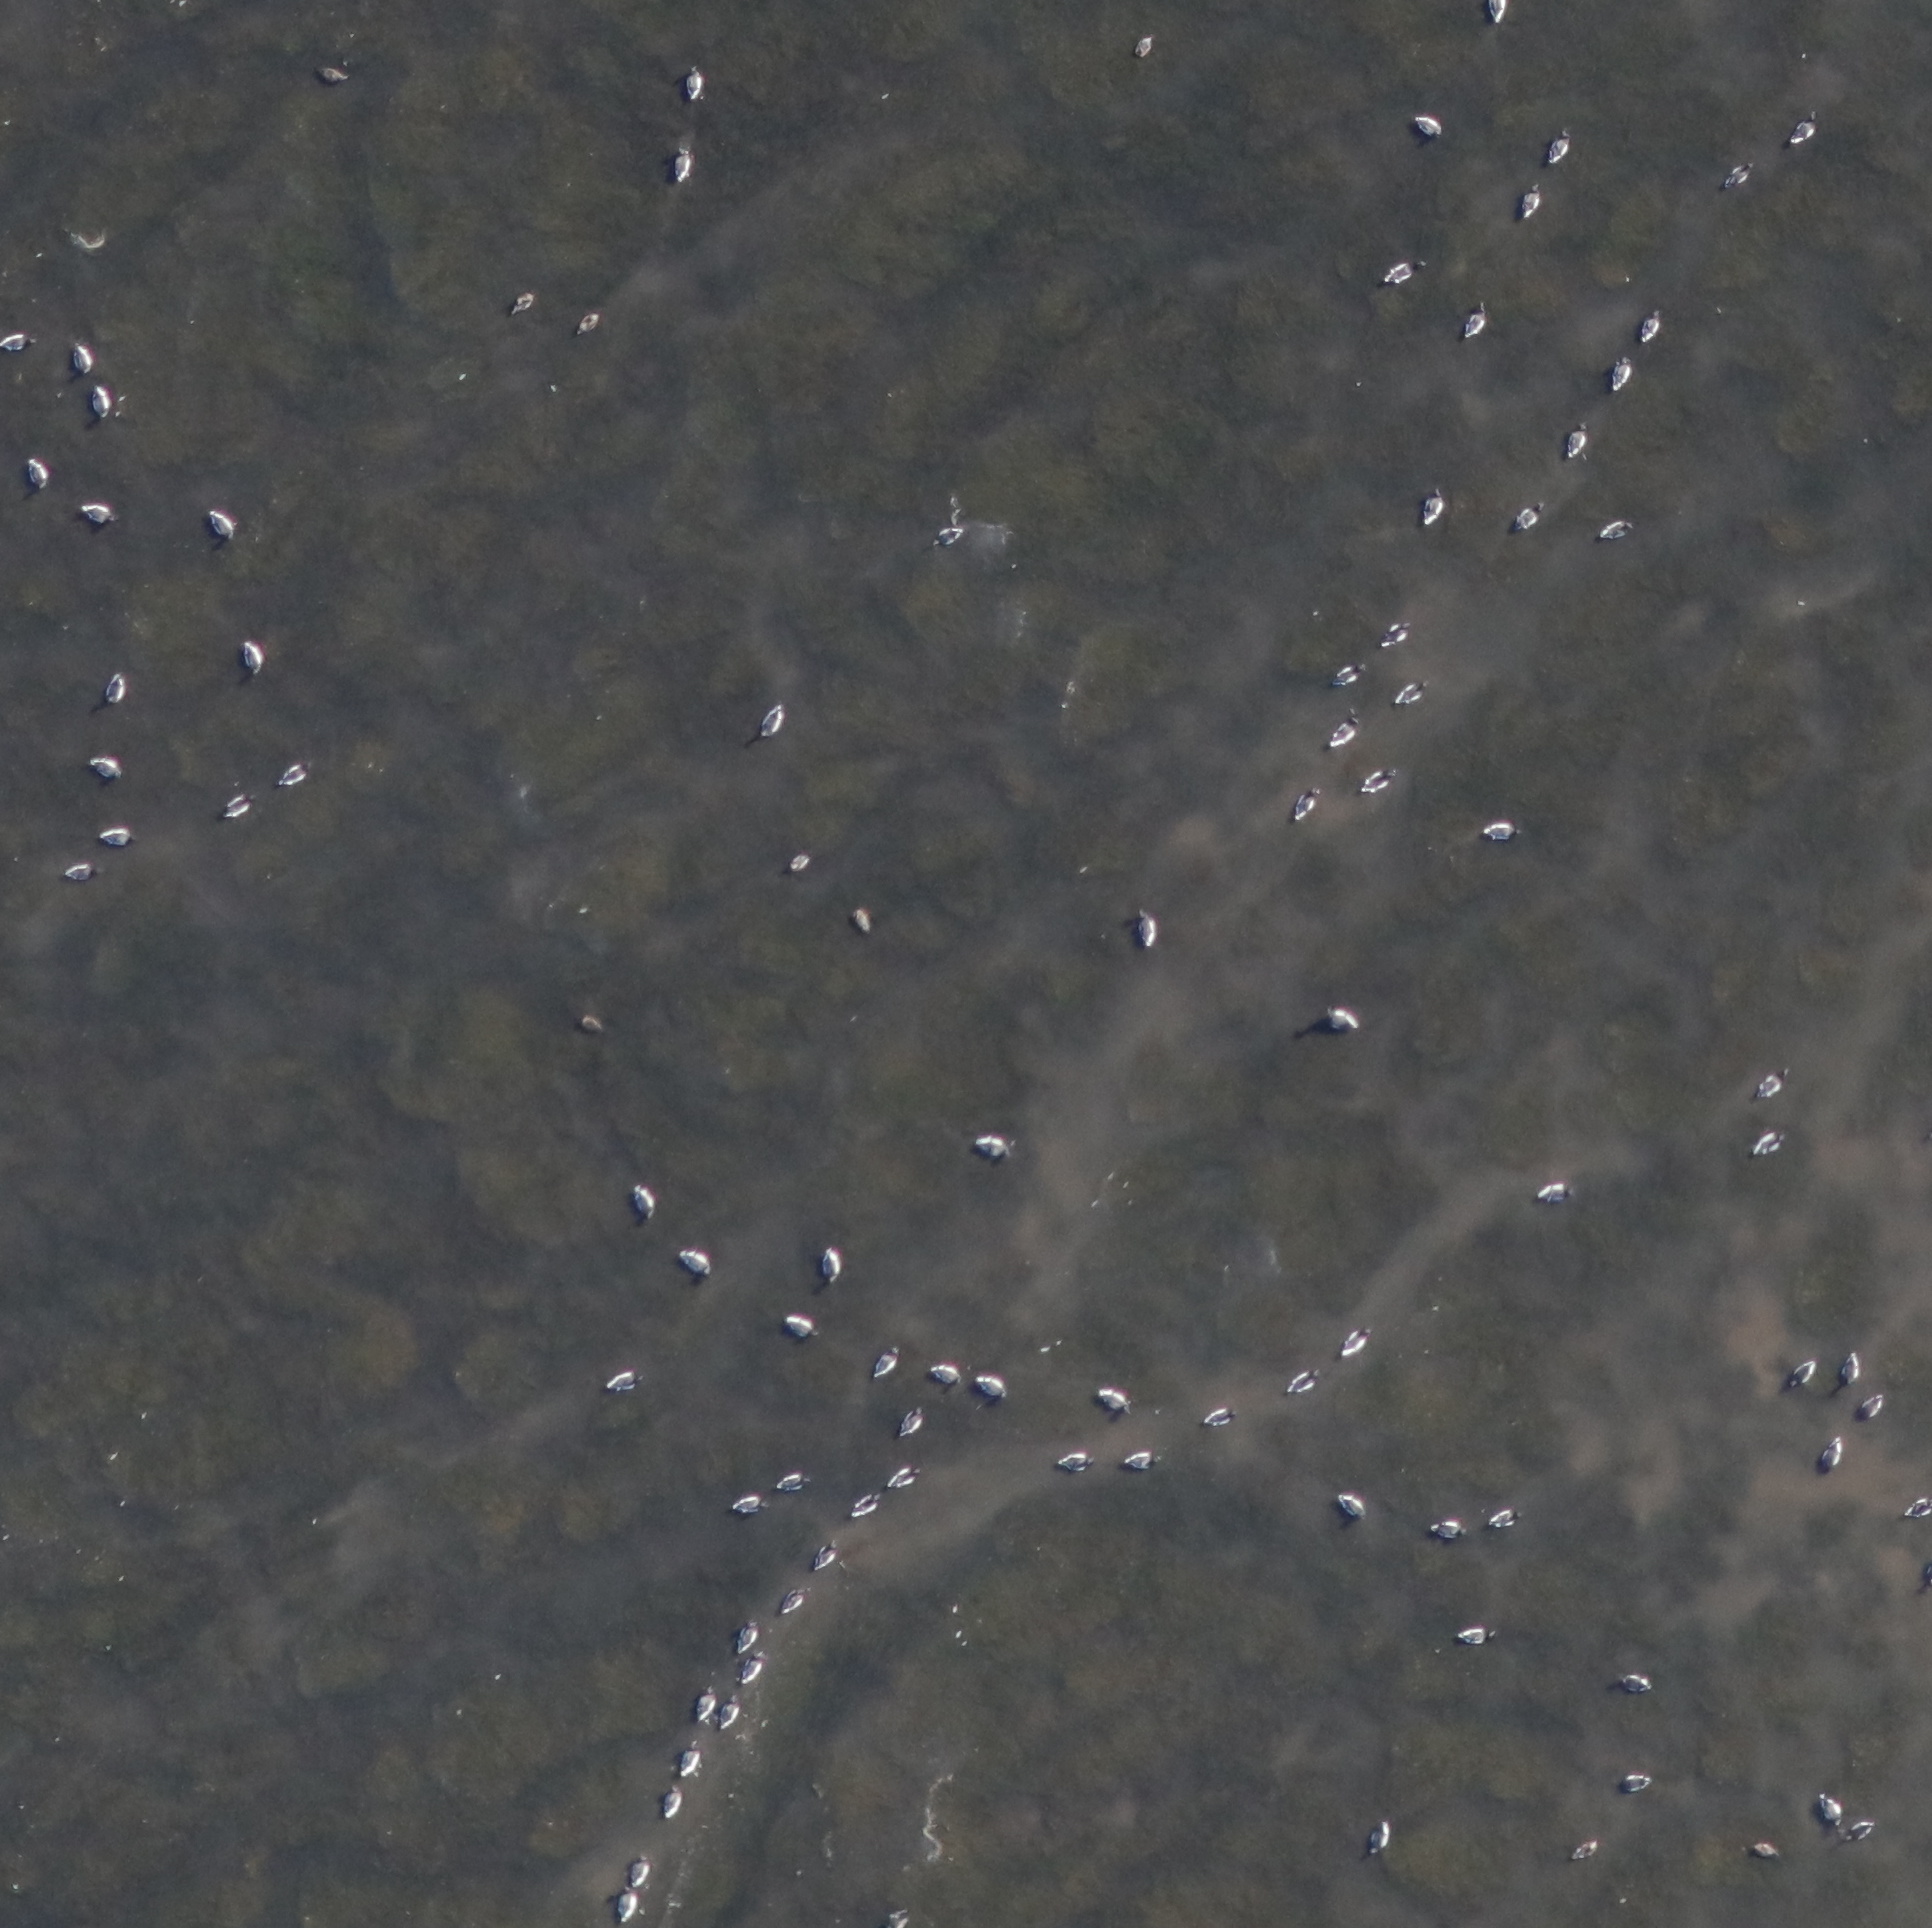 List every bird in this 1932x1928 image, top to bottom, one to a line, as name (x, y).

brant (1495, 1)
other bird (1144, 48)
brant (332, 74)
brant (693, 82)
brant (1431, 125)
brant (1801, 131)
brant (1557, 148)
brant (685, 168)
brant (1736, 179)
brant (1531, 201)
brant (1400, 273)
other bird (521, 301)
other bird (588, 322)
brant (1654, 323)
brant (1473, 326)
brant (16, 342)
brant (80, 366)
brant (1621, 373)
brant (96, 399)
brant (1580, 442)
brant (40, 472)
brant (1434, 508)
brant (98, 515)
brant (1527, 518)
brant (220, 526)
brant (1613, 530)
brant (947, 535)
brant (1390, 638)
brant (252, 660)
brant (1345, 672)
brant (114, 692)
brant (1412, 693)
brant (770, 722)
brant (1350, 734)
brant (105, 764)
brant (292, 775)
brant (1374, 782)
brant (231, 807)
brant (1300, 808)
brant (1500, 831)
brant (116, 837)
other bird (799, 864)
brant (82, 875)
other bird (862, 923)
brant (1148, 926)
other bird (593, 1020)
brant (1341, 1020)
brant (1768, 1094)
brant (1764, 1145)
brant (997, 1146)
brant (1551, 1193)
brant (644, 1203)
brant (832, 1263)
brant (697, 1264)
brant (799, 1328)
brant (1358, 1343)
brant (890, 1362)
brant (1850, 1370)
brant (1804, 1374)
brant (946, 1378)
brant (1309, 1378)
brant (624, 1381)
brant (992, 1386)
brant (1114, 1400)
brant (1869, 1409)
brant (1215, 1419)
brant (913, 1422)
brant (1829, 1456)
brant (1144, 1460)
brant (1075, 1462)
brant (908, 1475)
brant (791, 1483)
brant (867, 1505)
brant (749, 1507)
brant (1352, 1508)
brant (1921, 1511)
brant (1509, 1514)
brant (1449, 1531)
brant (825, 1557)
brant (788, 1601)
brant (1475, 1633)
brant (749, 1637)
brant (758, 1671)
brant (1632, 1683)
brant (707, 1713)
brant (731, 1715)
brant (691, 1765)
brant (1636, 1785)
brant (676, 1804)
brant (1831, 1811)
brant (1857, 1830)
brant (1377, 1840)
other bird (1587, 1849)
other bird (1763, 1850)
brant (640, 1874)
brant (623, 1907)